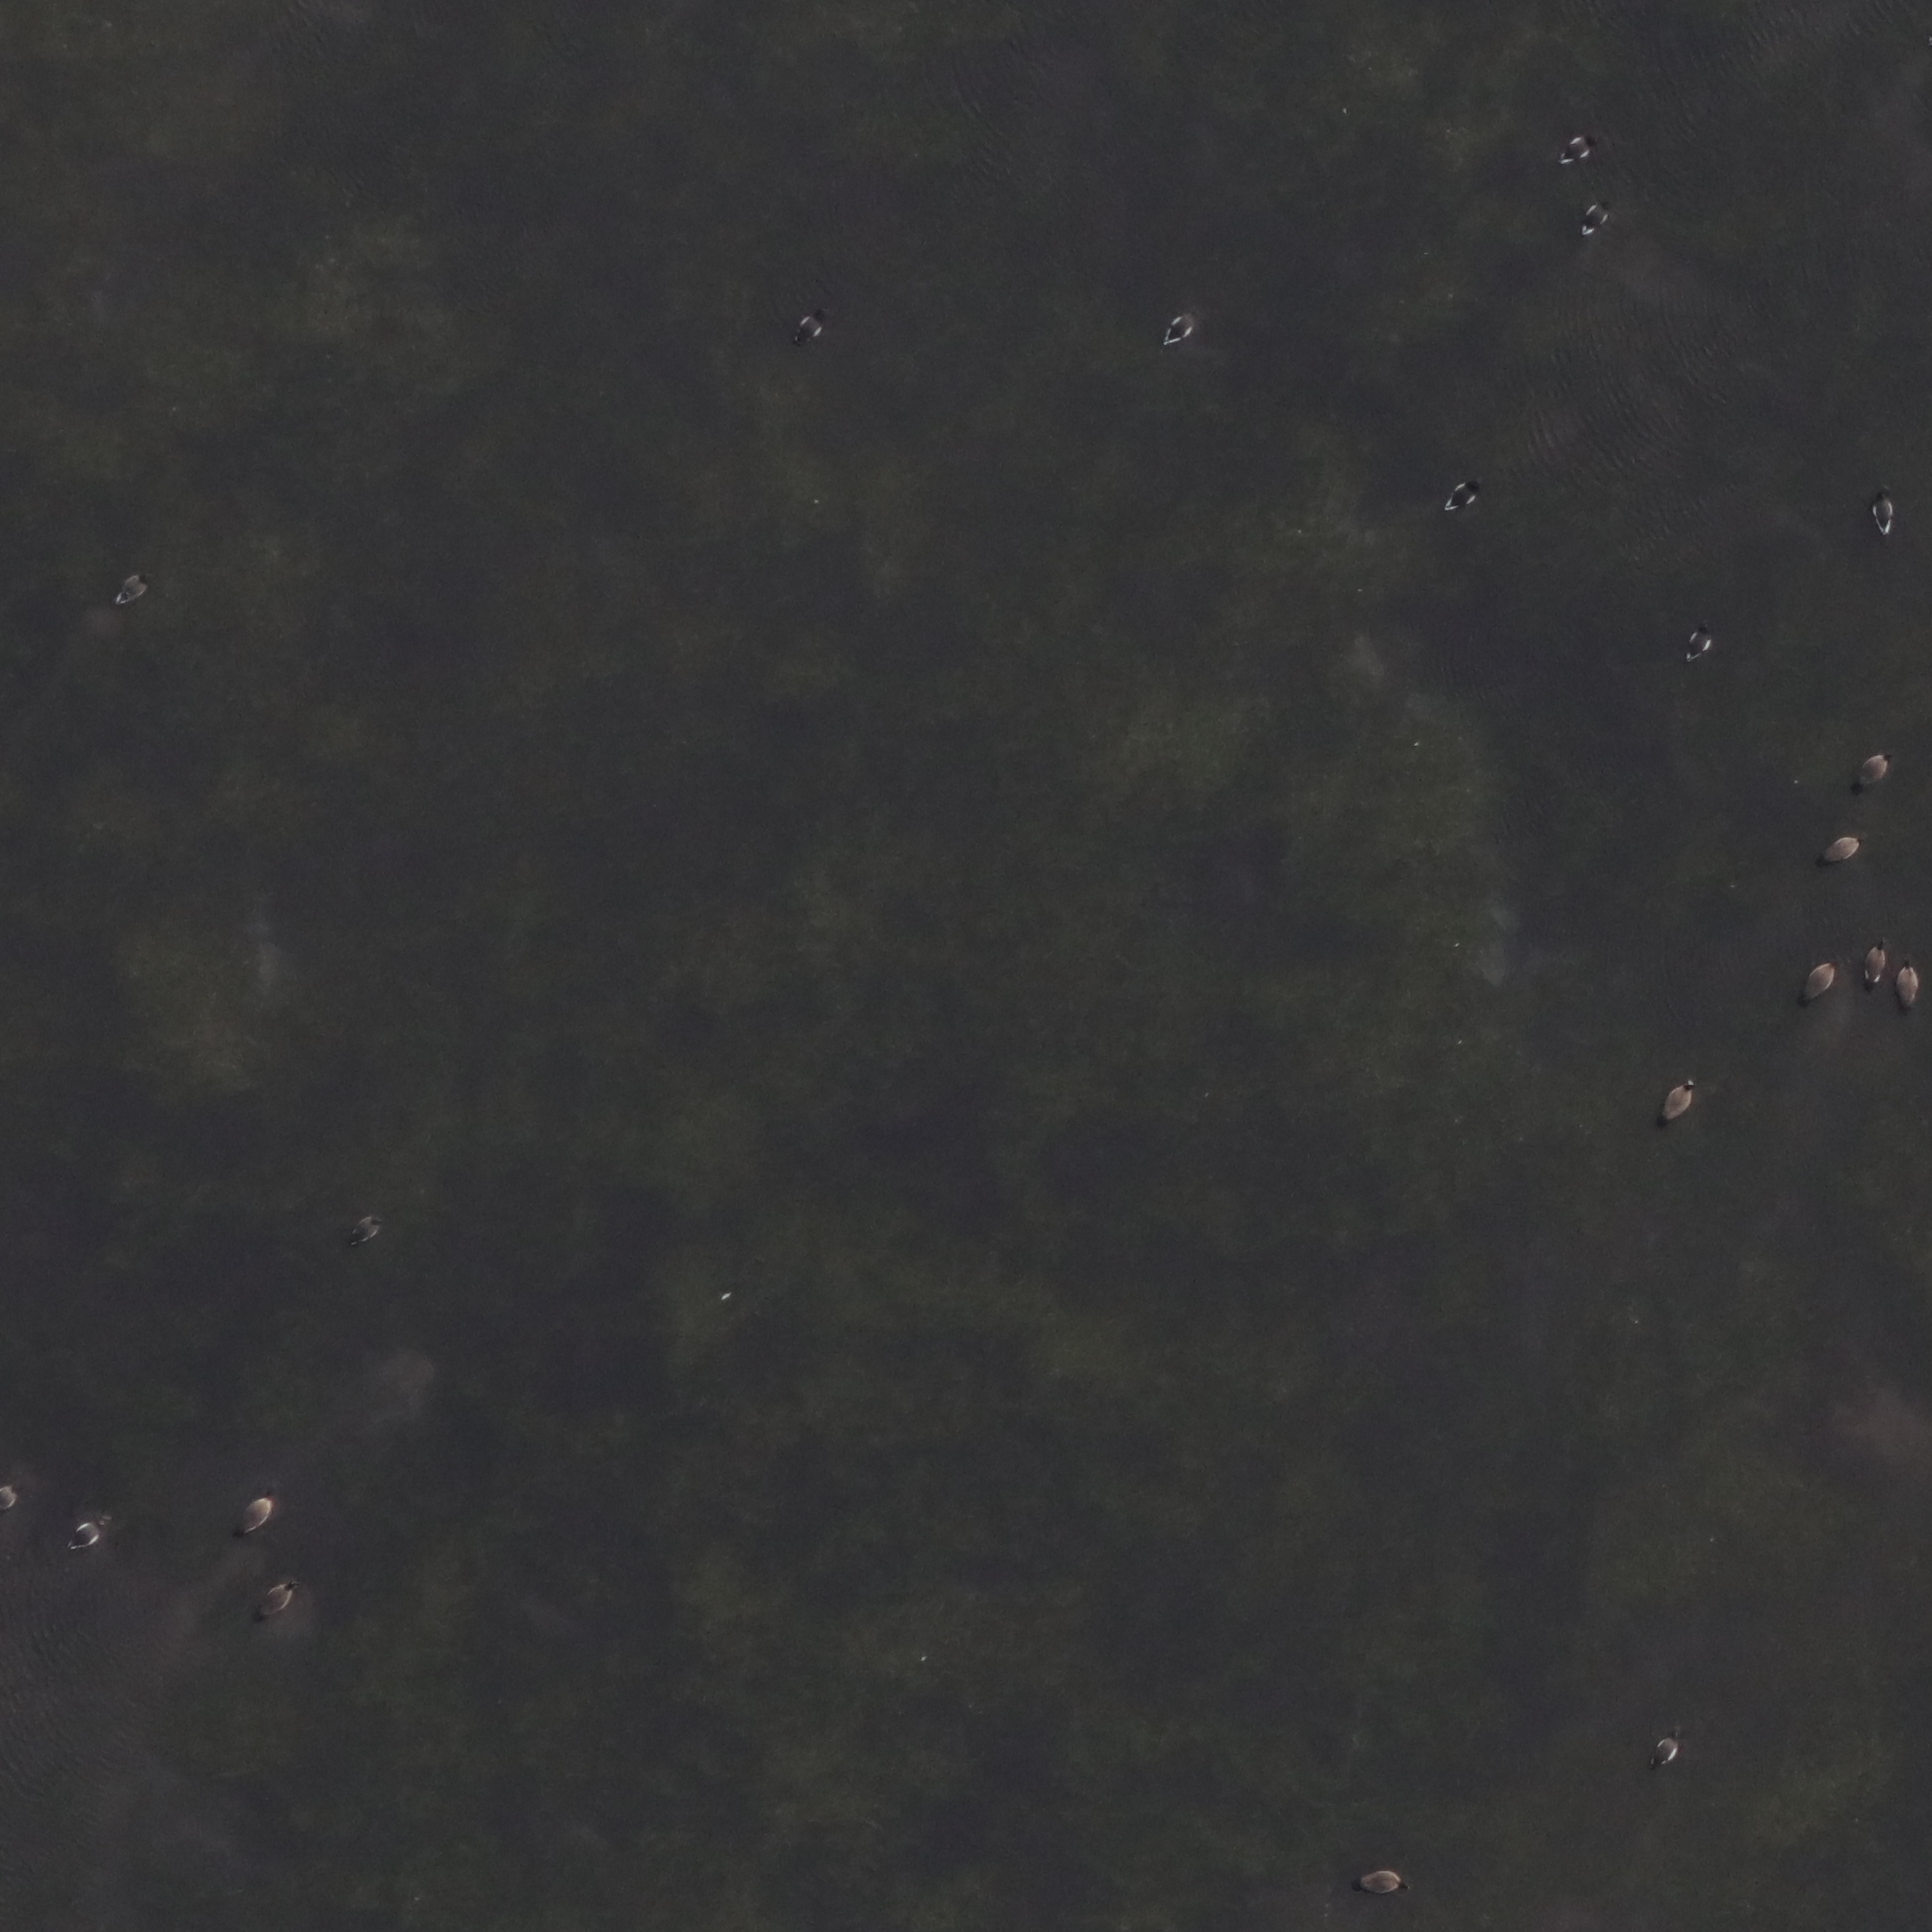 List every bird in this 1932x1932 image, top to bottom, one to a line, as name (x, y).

brant (1579, 149)
brant (1597, 217)
brant (810, 328)
brant (1182, 331)
brant (1463, 495)
brant (1880, 513)
brant (133, 588)
brant (1698, 642)
Canada goose (1875, 771)
Canada goose (1842, 848)
Canada goose (1876, 967)
Canada goose (1819, 980)
Canada goose (1908, 981)
Canada goose (1675, 1104)
brant (364, 1228)
brant (5, 1494)
Canada goose (258, 1515)
brant (88, 1535)
Canada goose (278, 1600)
brant (1668, 1751)
Canada goose (1381, 1886)